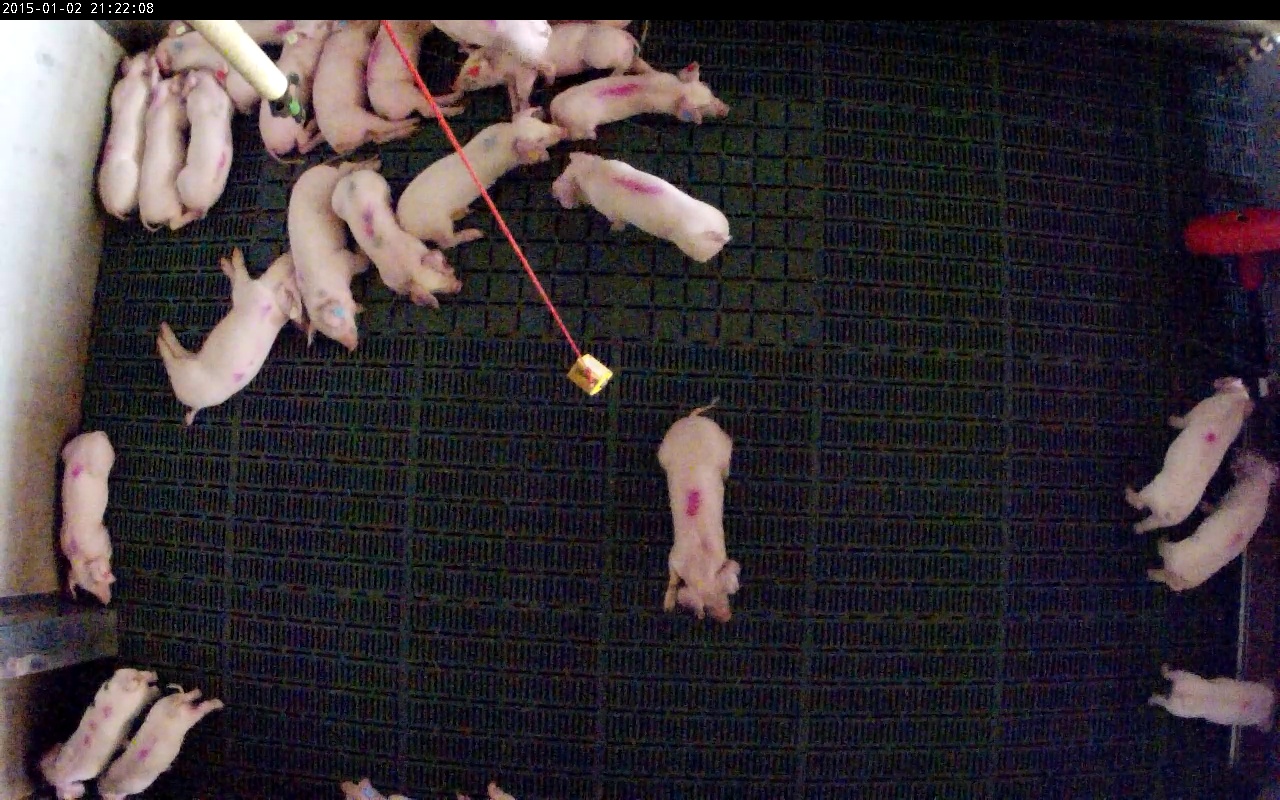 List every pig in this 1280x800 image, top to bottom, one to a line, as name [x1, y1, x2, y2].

pig [154, 20, 260, 114]
pig [237, 20, 308, 46]
pig [311, 20, 419, 156]
pig [259, 21, 335, 164]
pig [367, 21, 465, 122]
pig [430, 21, 557, 90]
pig [451, 25, 641, 114]
pig [96, 47, 162, 221]
pig [175, 59, 236, 220]
pig [550, 63, 734, 141]
pig [137, 65, 196, 234]
pig [396, 107, 571, 248]
pig [553, 152, 731, 266]
pig [287, 159, 383, 353]
pig [331, 169, 463, 310]
pig [157, 245, 305, 430]
pig [1123, 377, 1254, 532]
pig [656, 394, 741, 624]
pig [59, 427, 115, 607]
pig [1145, 447, 1276, 594]
pig [1146, 661, 1278, 734]
pig [34, 667, 162, 799]
pig [94, 682, 223, 799]
pig [342, 772, 521, 799]